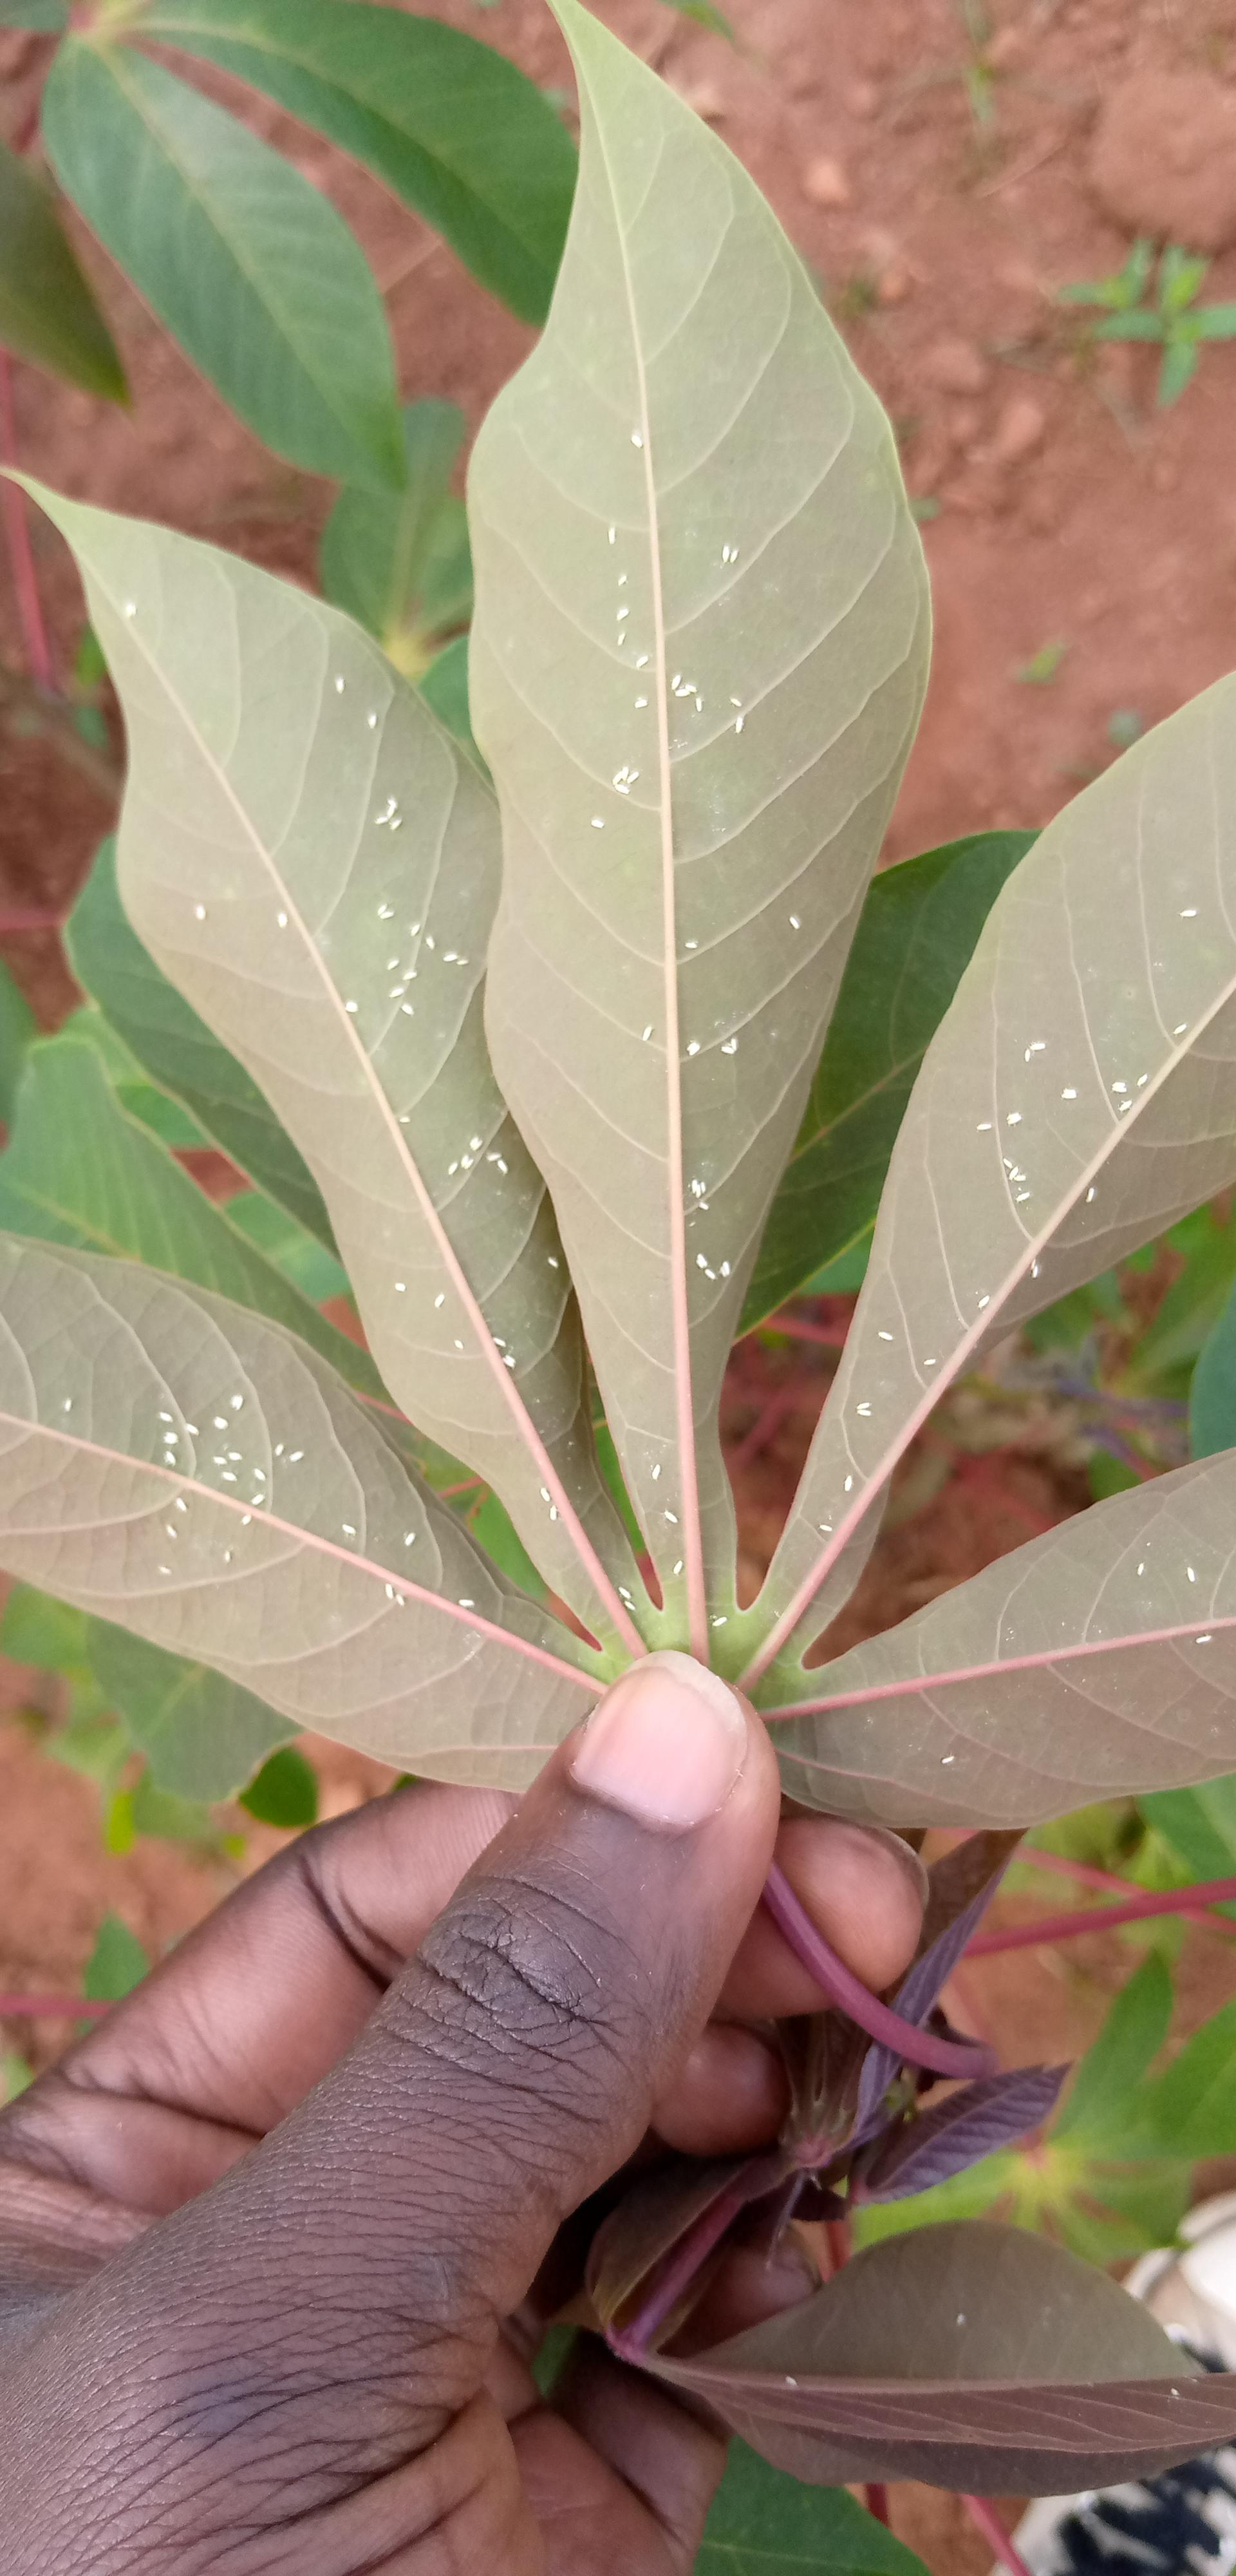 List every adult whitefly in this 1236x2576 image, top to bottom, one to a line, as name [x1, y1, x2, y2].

whitefly [630, 434, 644, 451]
whitefly [607, 526, 619, 546]
whitefly [720, 544, 730, 565]
whitefly [729, 548, 740, 564]
whitefly [617, 574, 630, 587]
whitefly [124, 603, 133, 618]
whitefly [614, 607, 630, 621]
whitefly [616, 632, 627, 648]
whitefly [635, 655, 650, 669]
whitefly [670, 672, 682, 691]
whitefly [333, 675, 346, 697]
whitefly [684, 683, 699, 693]
whitefly [673, 689, 691, 697]
whitefly [695, 696, 703, 714]
whitefly [727, 697, 744, 709]
whitefly [633, 697, 650, 710]
whitefly [368, 712, 378, 730]
whitefly [734, 715, 744, 735]
whitefly [622, 764, 629, 782]
whitefly [612, 771, 623, 784]
whitefly [627, 771, 641, 785]
whitefly [613, 783, 630, 796]
whitefly [386, 798, 397, 808]
whitefly [386, 805, 395, 818]
whitefly [373, 816, 388, 826]
whitefly [588, 818, 606, 830]
whitefly [389, 819, 403, 832]
whitefly [377, 903, 388, 916]
whitefly [195, 904, 208, 922]
whitefly [1177, 908, 1199, 919]
whitefly [379, 910, 397, 921]
whitefly [277, 911, 290, 929]
whitefly [787, 915, 801, 931]
whitefly [409, 923, 421, 938]
whitefly [425, 936, 436, 951]
whitefly [682, 941, 698, 951]
whitefly [442, 953, 458, 963]
whitefly [385, 958, 402, 971]
whitefly [455, 959, 469, 967]
whitefly [400, 969, 418, 981]
whitefly [388, 987, 406, 999]
whitefly [344, 1001, 358, 1007]
whitefly [400, 1003, 417, 1017]
whitefly [344, 1007, 360, 1014]
whitefly [1172, 1023, 1188, 1037]
whitefly [641, 1023, 653, 1043]
whitefly [730, 1036, 738, 1052]
whitefly [1029, 1041, 1047, 1052]
whitefly [686, 1041, 697, 1052]
whitefly [688, 1044, 700, 1057]
whitefly [719, 1046, 735, 1056]
whitefly [1024, 1047, 1031, 1063]
whitefly [1134, 1070, 1149, 1088]
whitefly [1110, 1081, 1127, 1087]
whitefly [1110, 1086, 1128, 1094]
whitefly [1062, 1087, 1076, 1094]
whitefly [1060, 1094, 1077, 1100]
whitefly [1118, 1098, 1133, 1113]
whitefly [1005, 1112, 1020, 1121]
whitefly [395, 1115, 413, 1125]
whitefly [1007, 1116, 1022, 1126]
whitefly [973, 1121, 993, 1132]
whitefly [469, 1137, 479, 1147]
whitefly [471, 1139, 483, 1152]
whitefly [486, 1151, 503, 1162]
whitefly [460, 1154, 469, 1170]
whitefly [1002, 1157, 1013, 1170]
whitefly [465, 1159, 474, 1170]
whitefly [496, 1159, 509, 1174]
whitefly [446, 1161, 459, 1177]
whitefly [1007, 1165, 1019, 1182]
whitefly [1013, 1175, 1027, 1182]
whitefly [689, 1179, 698, 1195]
whitefly [700, 1180, 707, 1195]
whitefly [697, 1182, 702, 1199]
whitefly [1085, 1186, 1095, 1204]
whitefly [1015, 1191, 1032, 1204]
whitefly [697, 1200, 711, 1212]
whitefly [697, 1252, 708, 1268]
whitefly [545, 1256, 560, 1270]
whitefly [695, 1259, 704, 1269]
whitefly [722, 1260, 731, 1276]
whitefly [1030, 1264, 1038, 1280]
whitefly [718, 1265, 727, 1278]
whitefly [704, 1267, 716, 1281]
whitefly [393, 1280, 407, 1294]
whitefly [433, 1291, 447, 1309]
whitefly [977, 1294, 990, 1311]
whitefly [876, 1331, 894, 1343]
whitefly [492, 1337, 507, 1348]
whitefly [452, 1338, 466, 1351]
whitefly [504, 1354, 517, 1363]
whitefly [501, 1356, 515, 1369]
whitefly [922, 1358, 939, 1368]
whitefly [231, 1394, 238, 1410]
whitefly [236, 1394, 243, 1412]
whitefly [62, 1396, 74, 1414]
whitefly [855, 1401, 872, 1410]
whitefly [158, 1410, 175, 1423]
whitefly [856, 1410, 873, 1417]
whitefly [214, 1416, 229, 1426]
whitefly [213, 1421, 225, 1430]
whitefly [184, 1422, 201, 1436]
whitefly [164, 1430, 179, 1439]
whitefly [163, 1436, 178, 1446]
whitefly [273, 1441, 285, 1459]
whitefly [164, 1449, 178, 1466]
whitefly [227, 1450, 243, 1462]
whitefly [288, 1450, 305, 1463]
whitefly [212, 1454, 228, 1466]
whitefly [649, 1461, 664, 1482]
whitefly [253, 1467, 267, 1482]
whitefly [220, 1470, 238, 1483]
whitefly [841, 1473, 855, 1492]
whitefly [539, 1486, 552, 1503]
whitefly [249, 1492, 266, 1507]
whitefly [174, 1496, 188, 1513]
whitefly [548, 1502, 559, 1522]
whitefly [663, 1510, 679, 1525]
whitefly [241, 1512, 254, 1527]
whitefly [341, 1522, 358, 1537]
whitefly [817, 1522, 834, 1533]
whitefly [165, 1524, 179, 1540]
whitefly [402, 1530, 418, 1548]
whitefly [224, 1549, 232, 1564]
whitefly [671, 1558, 685, 1577]
whitefly [1135, 1561, 1145, 1578]
whitefly [1185, 1564, 1195, 1584]
whitefly [384, 1582, 393, 1600]
whitefly [616, 1585, 632, 1600]
whitefly [396, 1593, 406, 1608]
whitefly [456, 1598, 475, 1609]
whitefly [623, 1600, 637, 1613]
whitefly [711, 1615, 728, 1629]
whitefly [1194, 1634, 1212, 1645]
whitefly [940, 1752, 956, 1765]